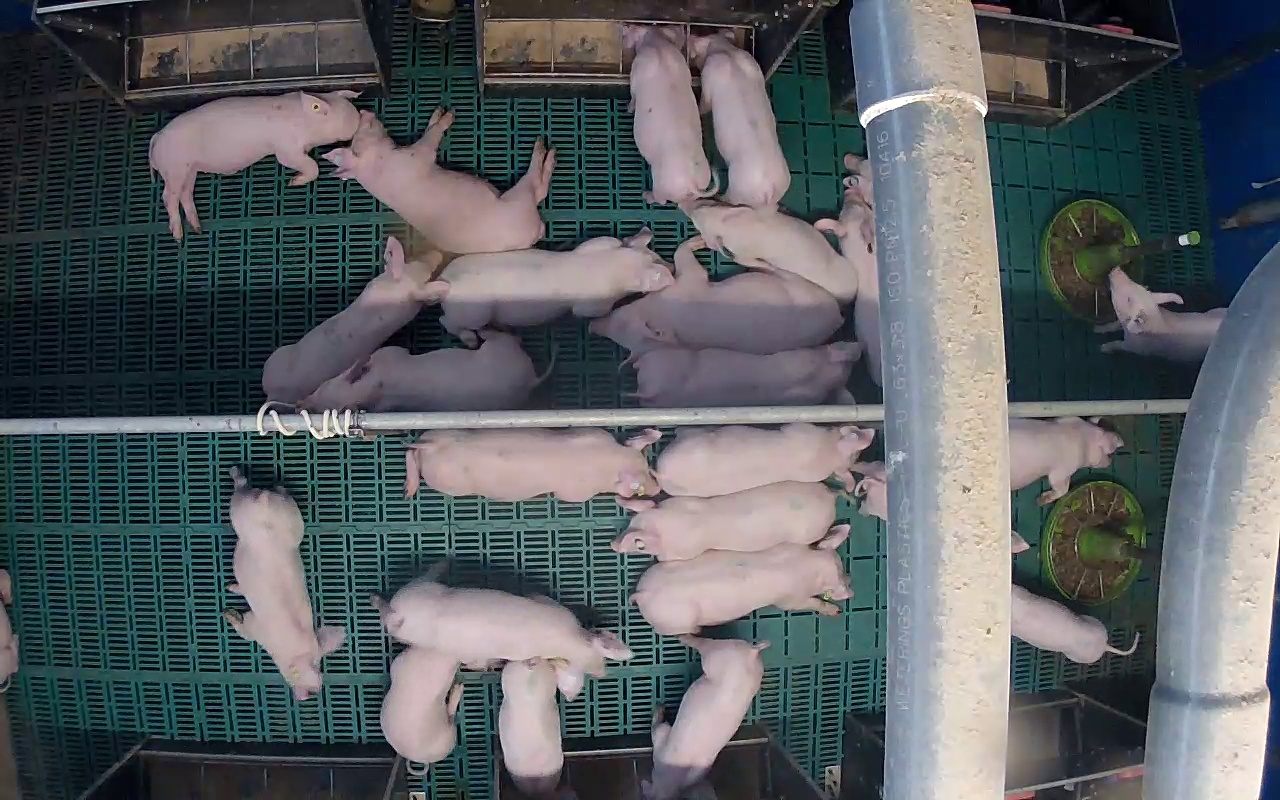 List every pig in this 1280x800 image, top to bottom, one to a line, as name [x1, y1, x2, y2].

pig [622, 24, 719, 207]
pig [687, 27, 790, 210]
pig [147, 88, 366, 243]
pig [321, 104, 557, 253]
pig [843, 154, 875, 211]
pig [812, 189, 882, 386]
pig [677, 199, 860, 308]
pig [431, 223, 676, 350]
pig [260, 234, 452, 414]
pig [588, 235, 846, 368]
pig [1095, 264, 1228, 367]
pig [294, 329, 561, 409]
pig [620, 341, 864, 407]
pig [1009, 413, 1124, 509]
pig [648, 423, 877, 497]
pig [403, 425, 663, 505]
pig [849, 461, 1030, 556]
pig [223, 464, 347, 702]
pig [607, 481, 845, 563]
pig [627, 523, 856, 637]
pig [369, 562, 635, 703]
pig [1, 569, 20, 692]
pig [1011, 580, 1140, 664]
pig [636, 633, 771, 799]
pig [380, 642, 466, 777]
pig [495, 655, 579, 797]